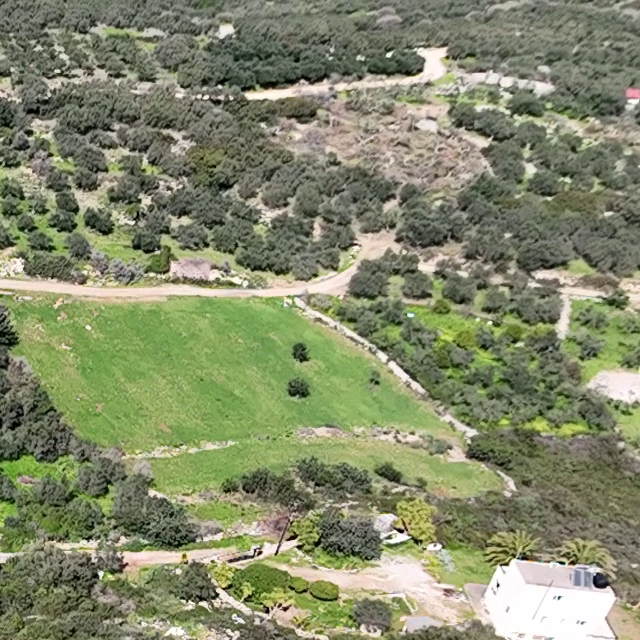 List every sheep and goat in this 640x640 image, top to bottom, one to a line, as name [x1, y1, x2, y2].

None